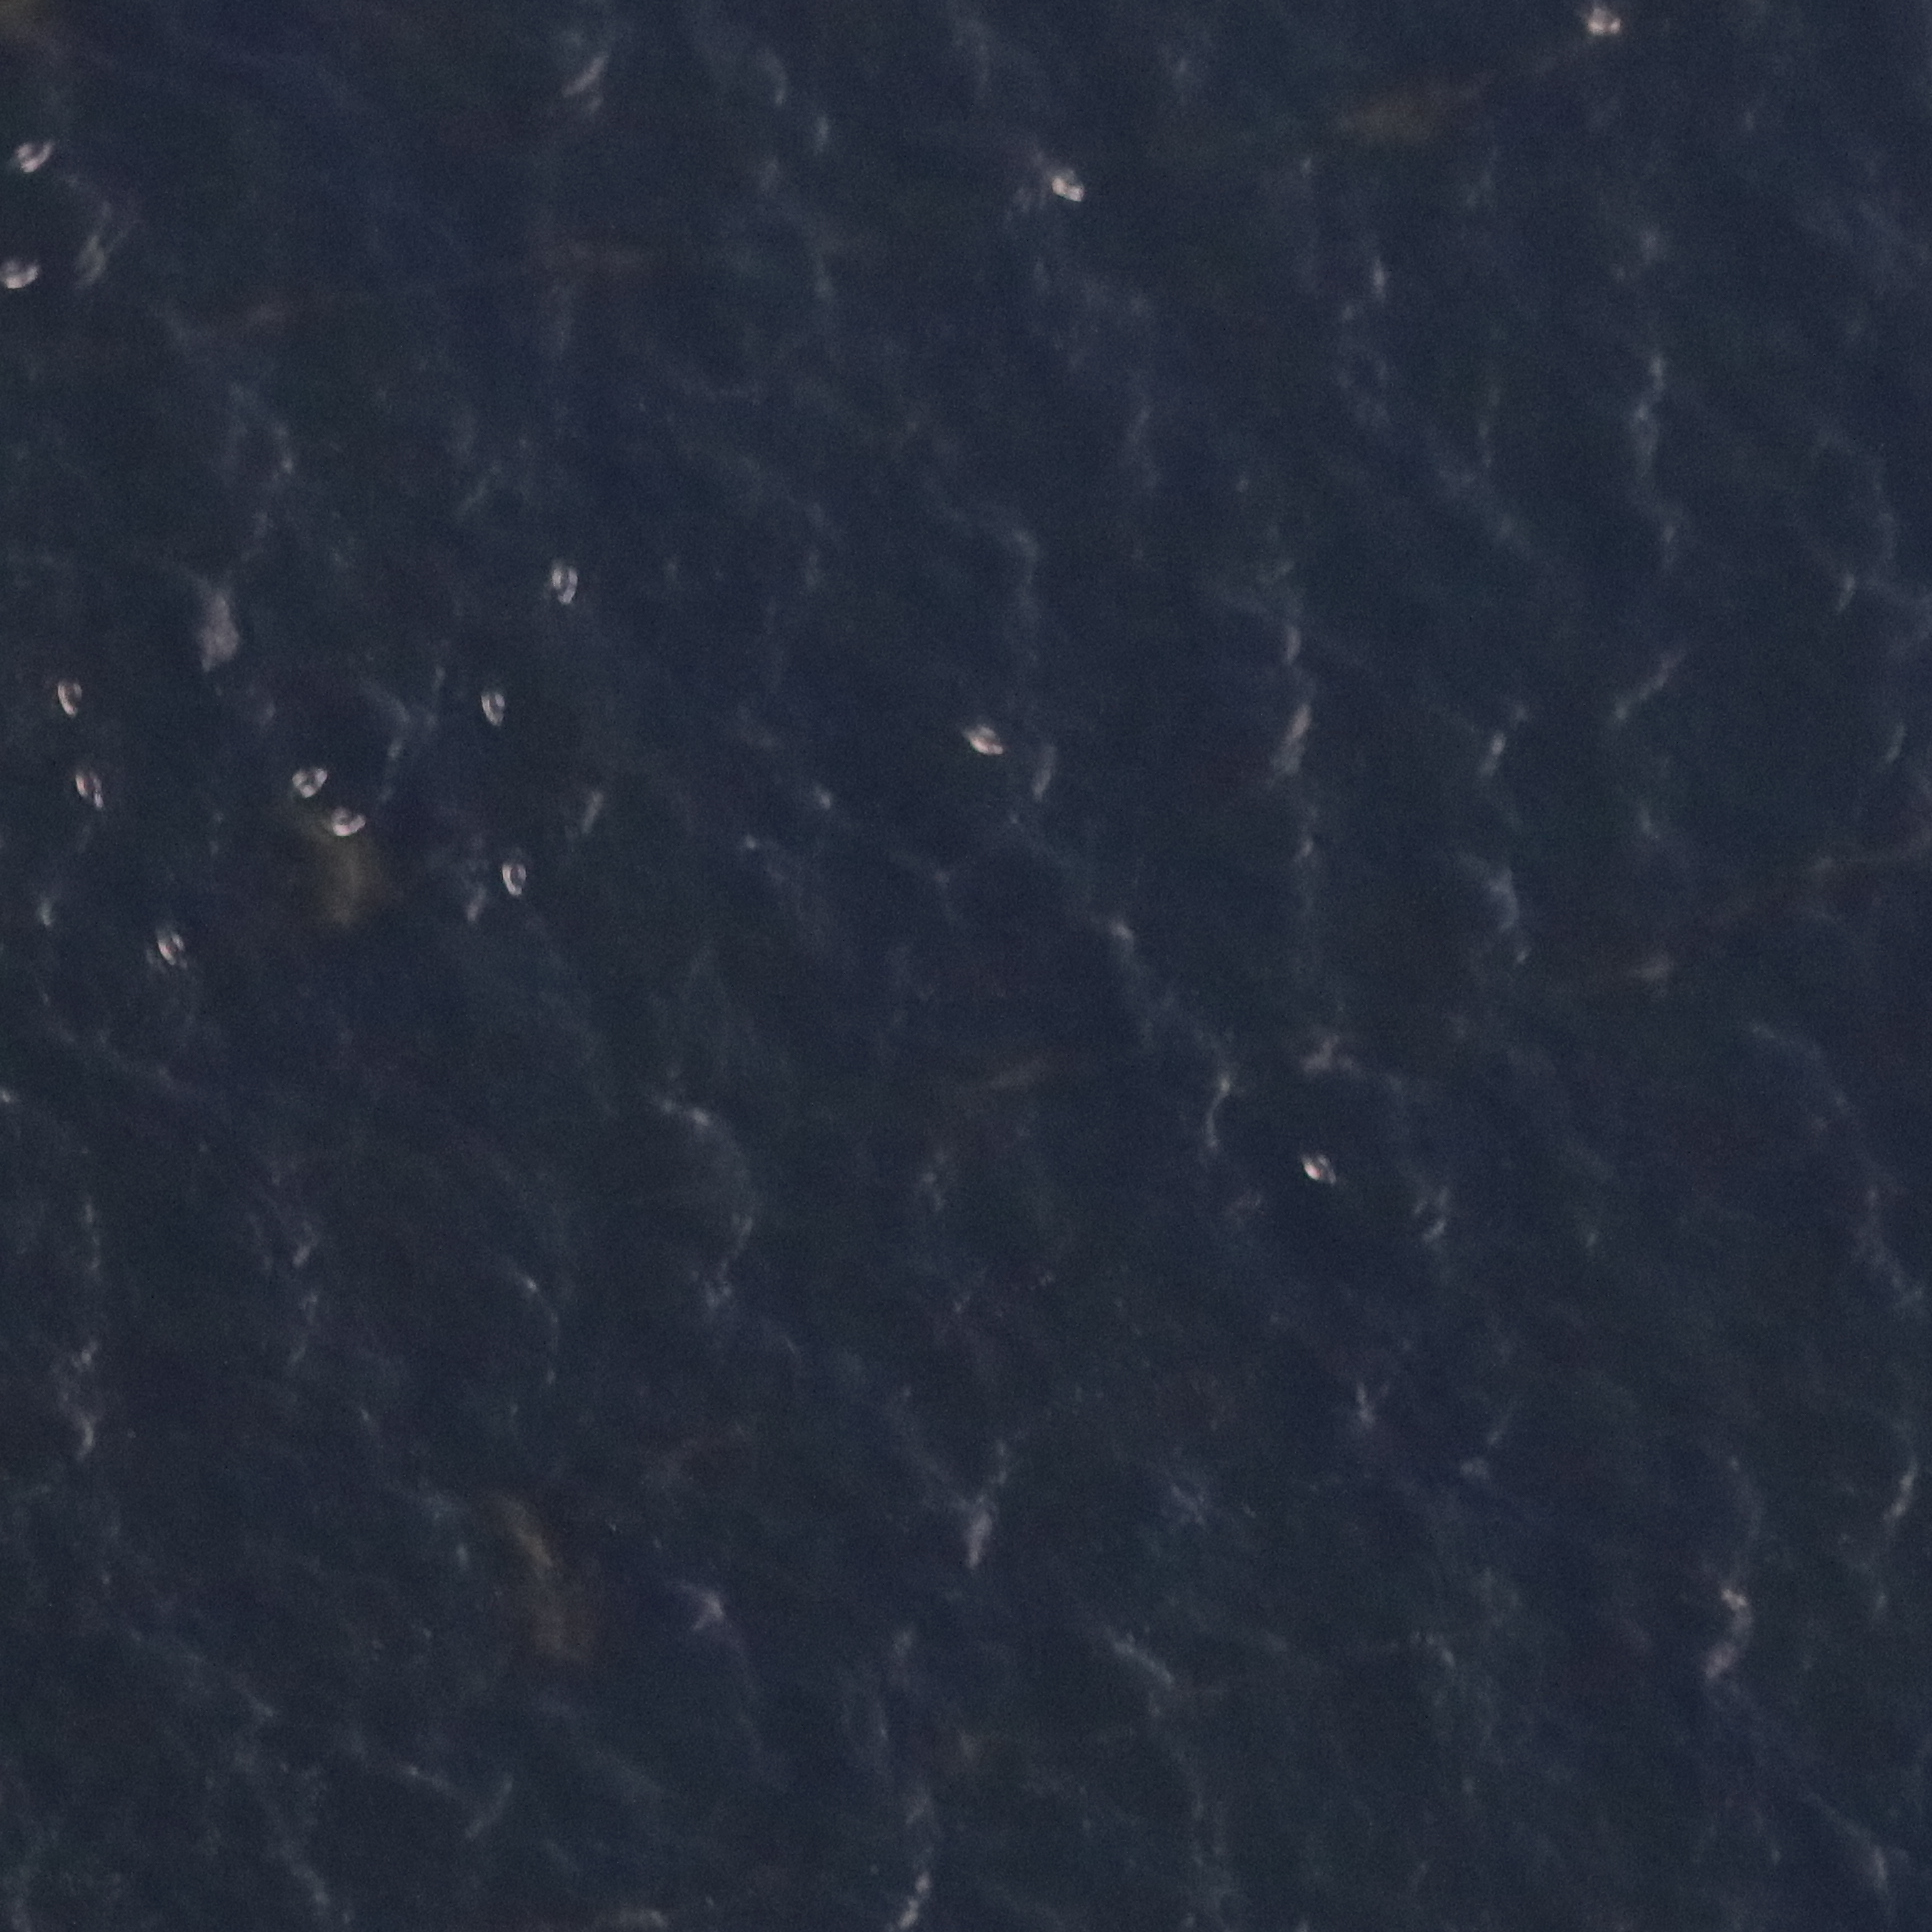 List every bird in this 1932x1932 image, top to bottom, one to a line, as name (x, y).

brant (1603, 20)
brant (32, 159)
brant (1068, 186)
brant (17, 274)
brant (564, 582)
brant (71, 696)
brant (495, 707)
brant (984, 741)
brant (308, 783)
brant (90, 788)
brant (342, 821)
brant (513, 873)
brant (171, 944)
brant (1319, 1168)